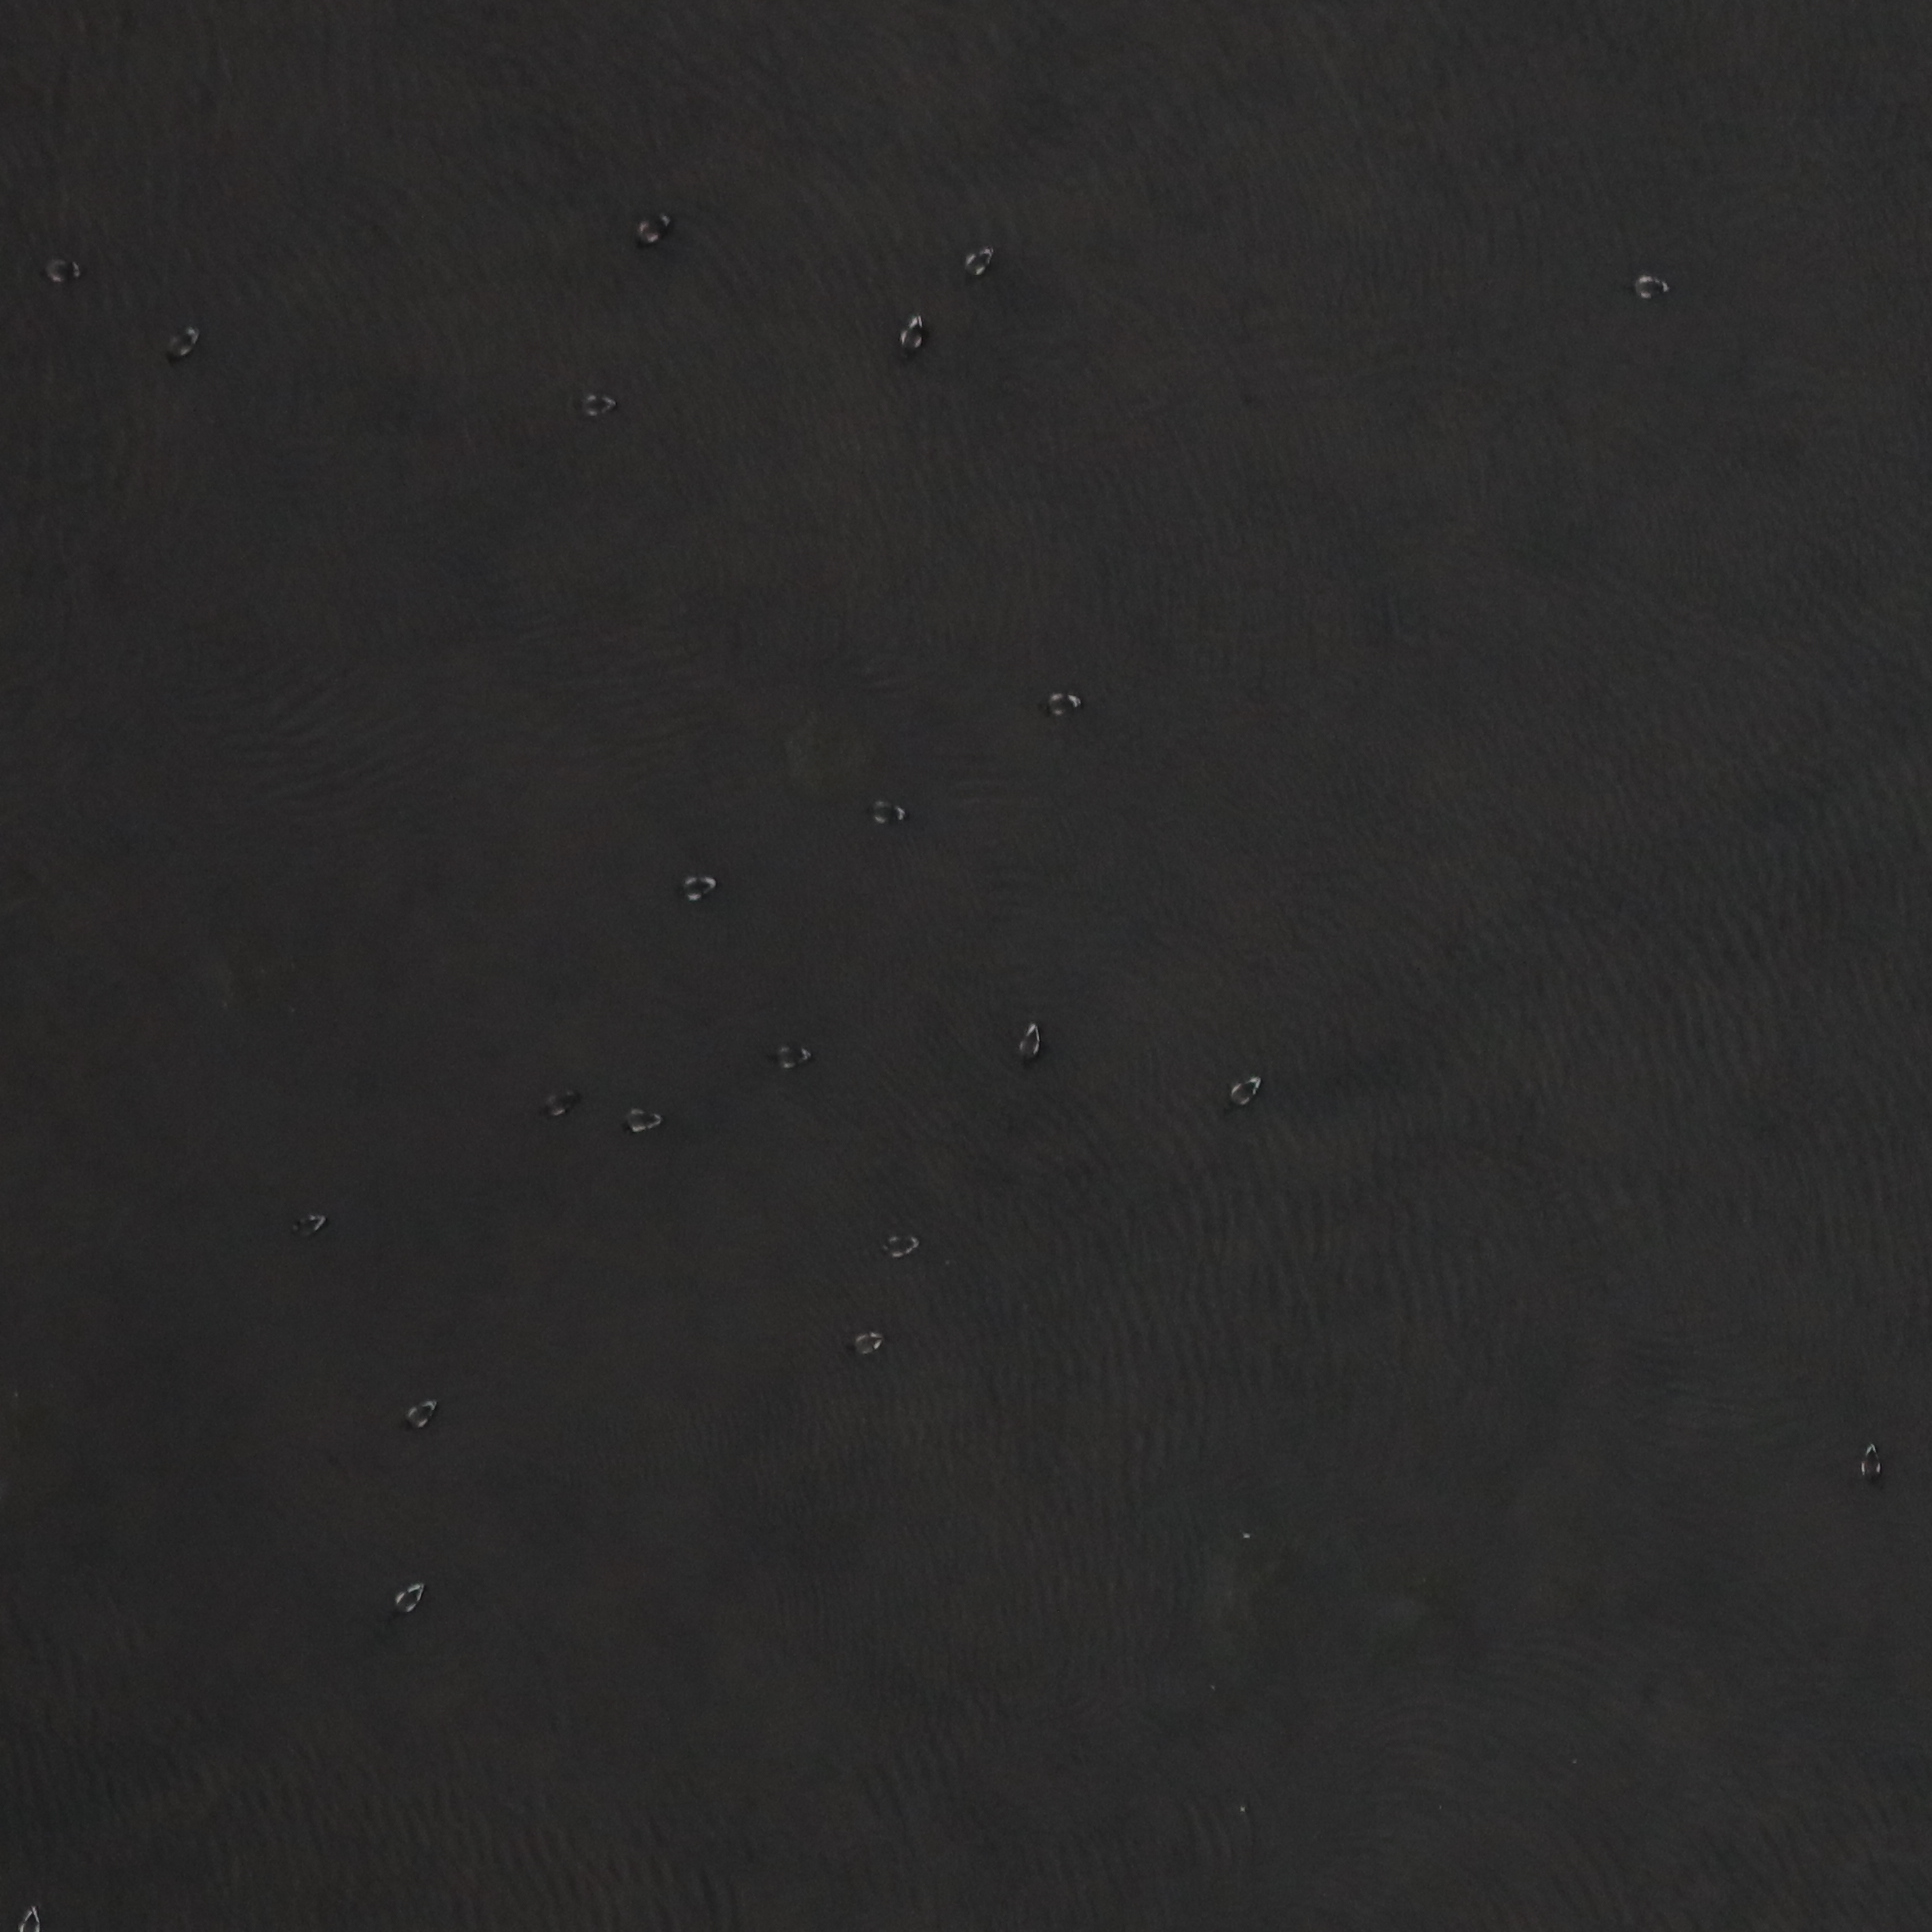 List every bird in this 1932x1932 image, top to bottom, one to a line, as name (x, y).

brant (654, 228)
brant (980, 260)
brant (65, 274)
brant (1650, 287)
brant (914, 336)
brant (183, 343)
brant (598, 405)
brant (1063, 704)
brant (880, 811)
brant (697, 887)
brant (1032, 1044)
brant (792, 1058)
brant (1243, 1092)
brant (556, 1105)
brant (640, 1122)
brant (305, 1221)
brant (900, 1246)
brant (867, 1343)
brant (420, 1417)
brant (1868, 1466)
brant (405, 1602)
brant (33, 1927)